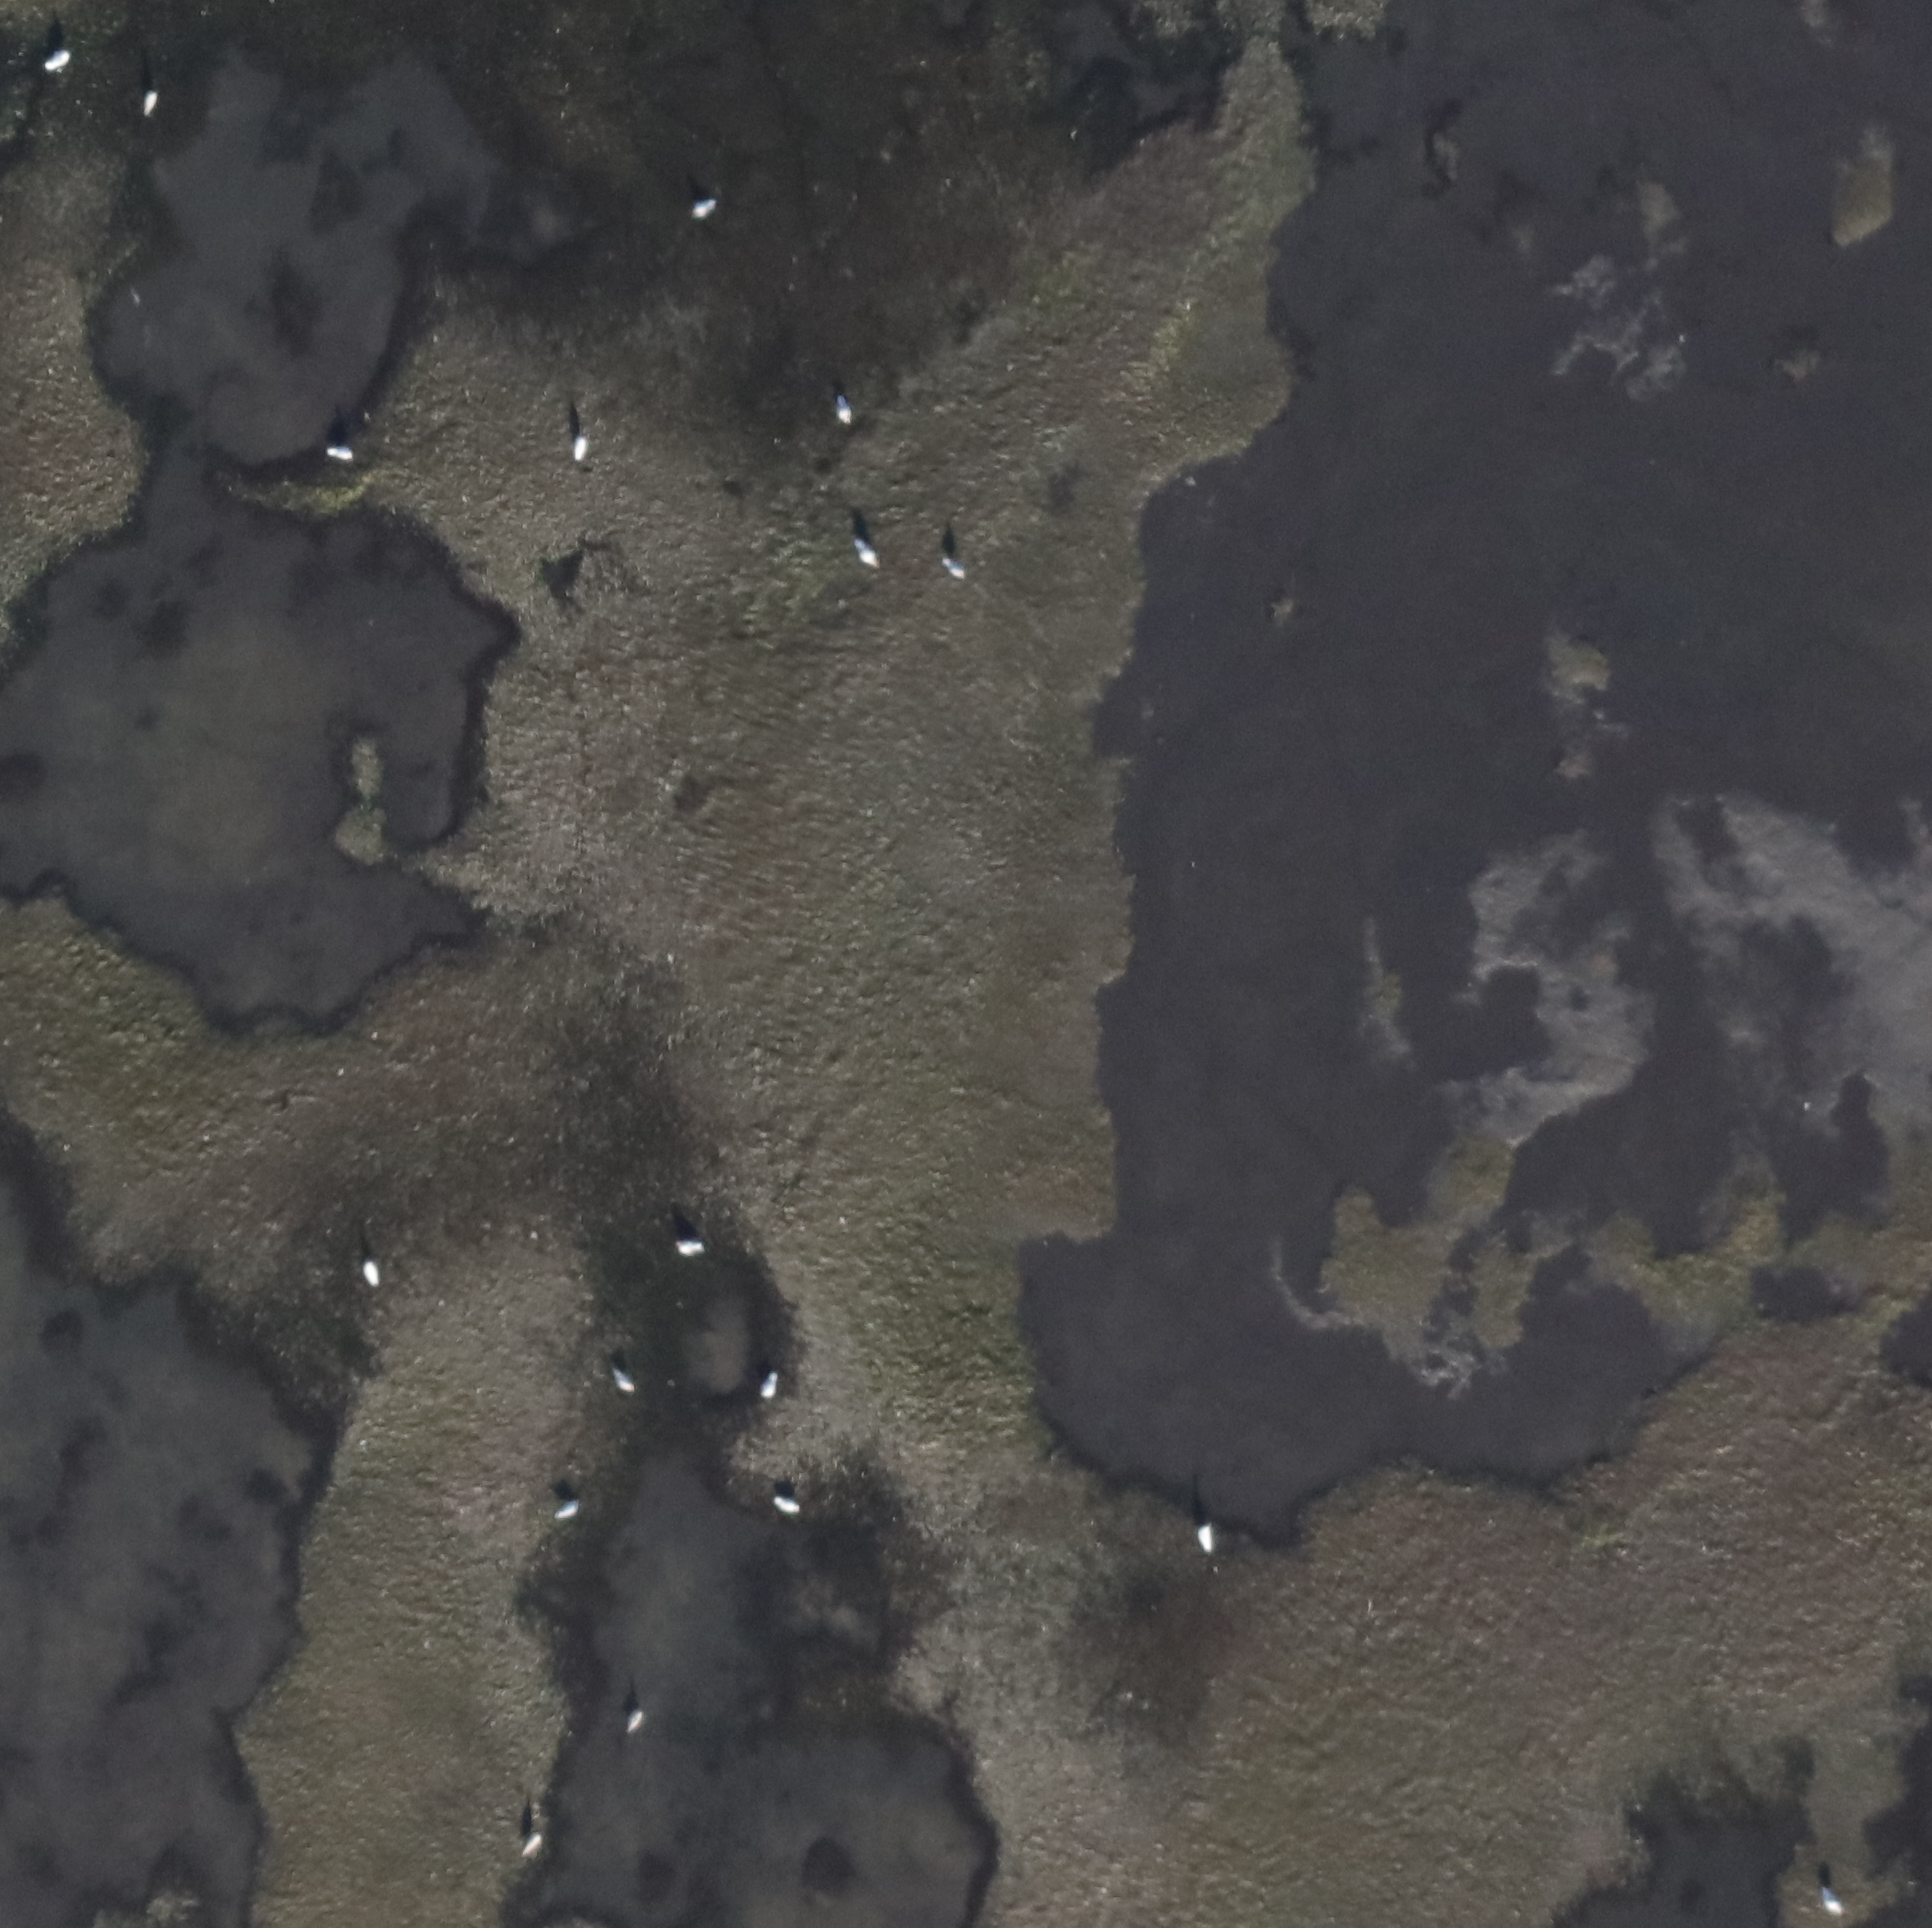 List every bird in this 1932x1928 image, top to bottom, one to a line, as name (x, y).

gull (57, 61)
gull (151, 102)
gull (704, 207)
gull (846, 413)
gull (581, 447)
gull (339, 452)
gull (867, 555)
gull (956, 569)
gull (690, 1247)
gull (371, 1275)
gull (628, 1384)
gull (769, 1386)
gull (786, 1504)
gull (566, 1512)
gull (1206, 1537)
gull (635, 1725)
gull (531, 1843)
gull (1832, 1901)